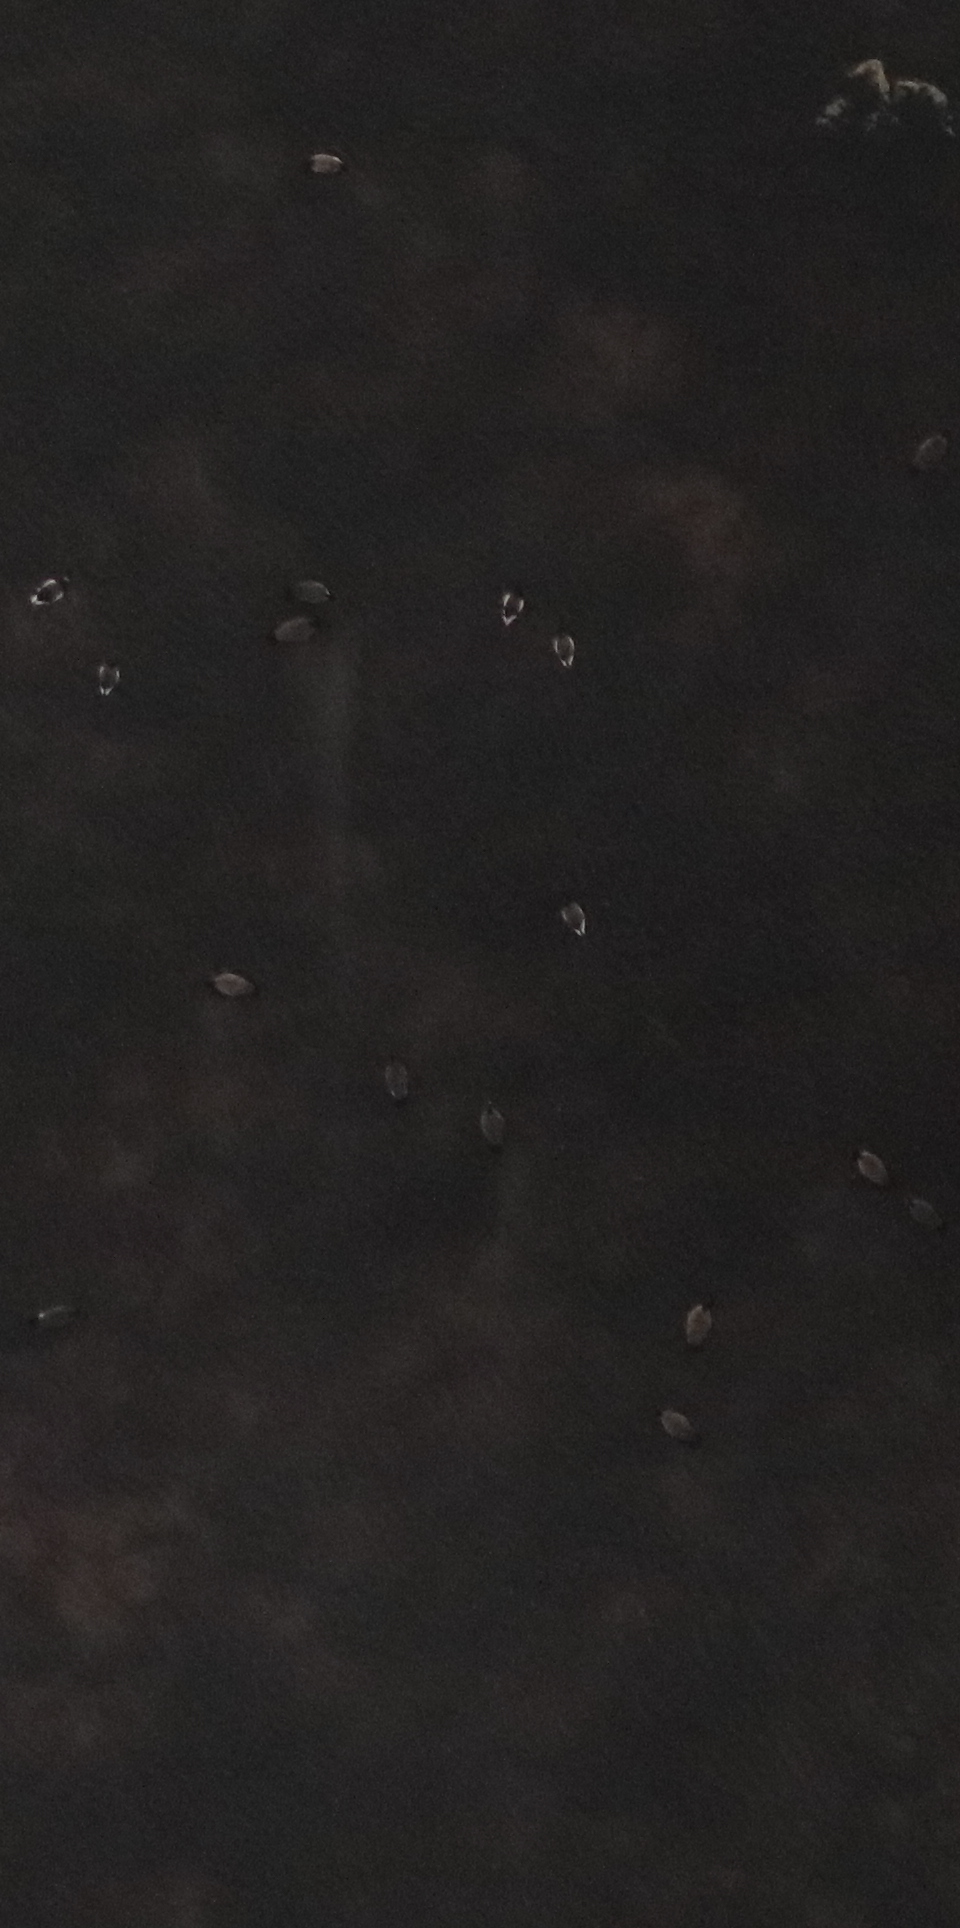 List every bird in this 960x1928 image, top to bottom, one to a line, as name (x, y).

Canada goose (325, 164)
Canada goose (930, 452)
Canada goose (307, 590)
brant (50, 592)
brant (513, 606)
Canada goose (295, 629)
brant (564, 649)
brant (108, 678)
brant (574, 917)
Canada goose (232, 985)
Canada goose (397, 1081)
Canada goose (491, 1127)
Canada goose (869, 1167)
Canada goose (920, 1211)
Canada goose (52, 1319)
Canada goose (696, 1324)
Canada goose (674, 1426)